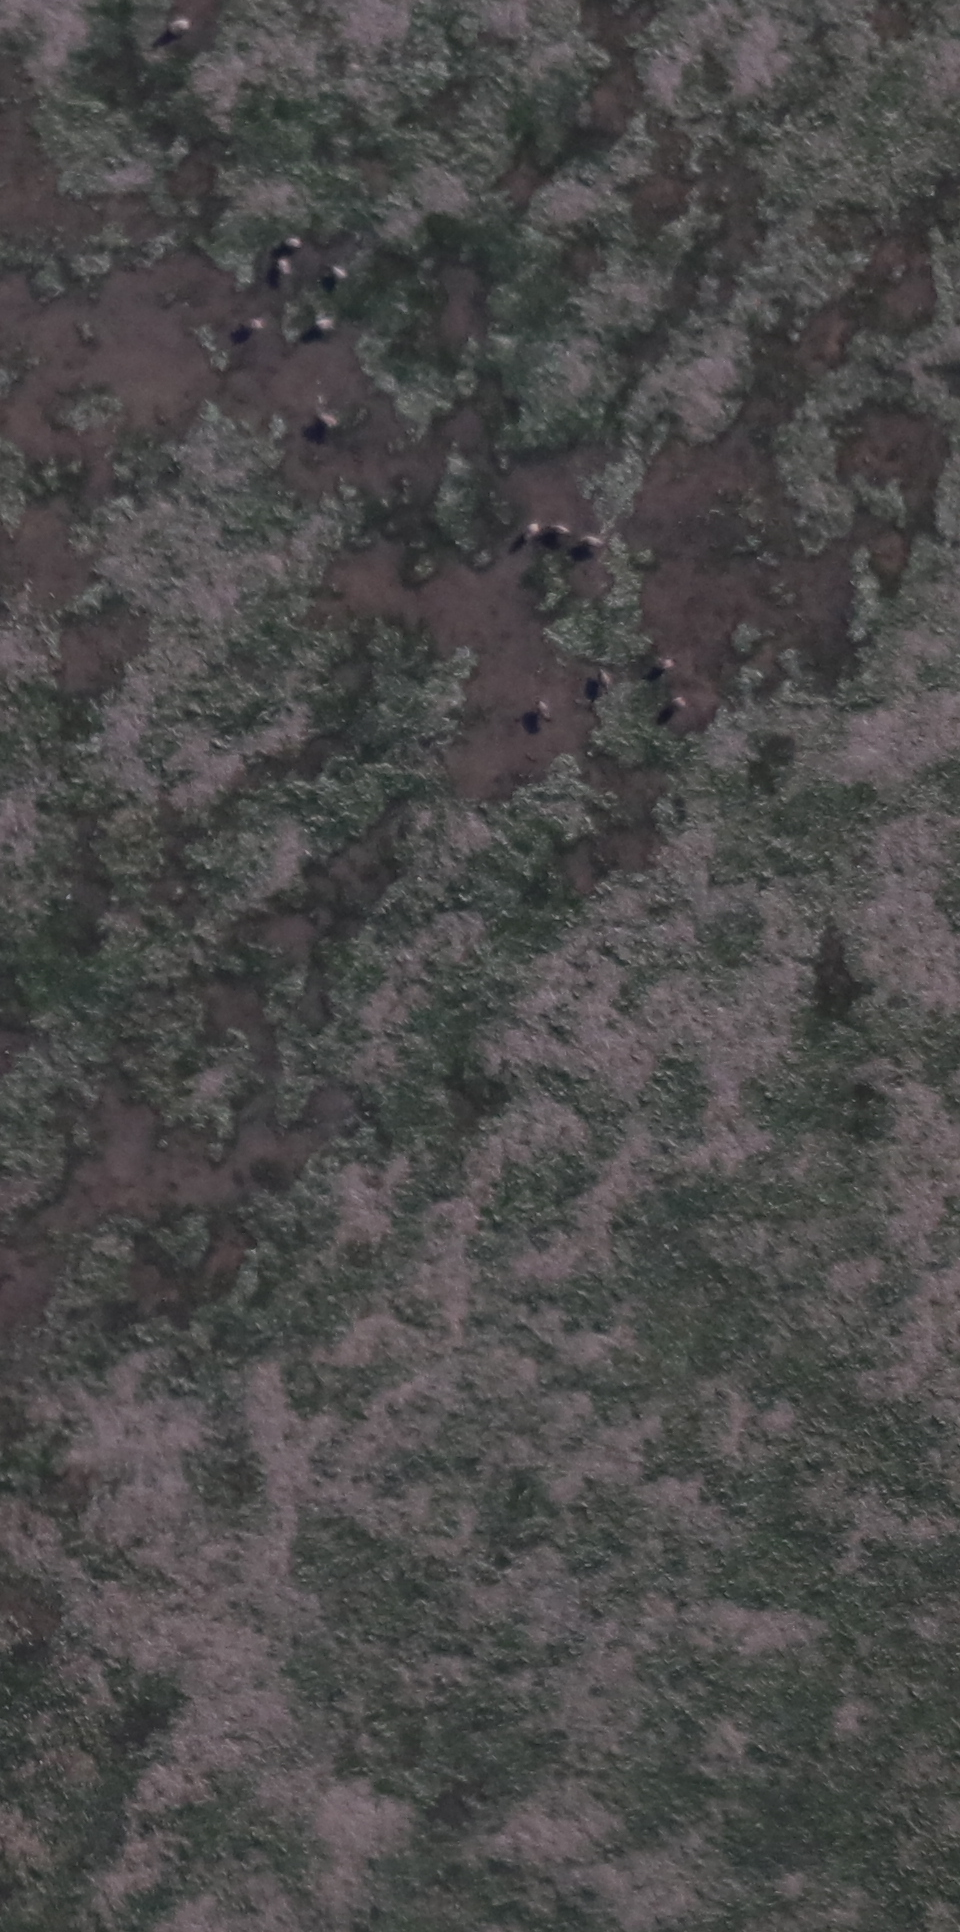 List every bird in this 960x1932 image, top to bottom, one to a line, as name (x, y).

Canada goose (180, 25)
Canada goose (294, 241)
Canada goose (283, 264)
Canada goose (339, 274)
Canada goose (255, 322)
Canada goose (326, 322)
Canada goose (328, 421)
Canada goose (560, 529)
Canada goose (529, 530)
Canada goose (593, 543)
Canada goose (664, 663)
Canada goose (607, 682)
Canada goose (679, 702)
Canada goose (541, 710)